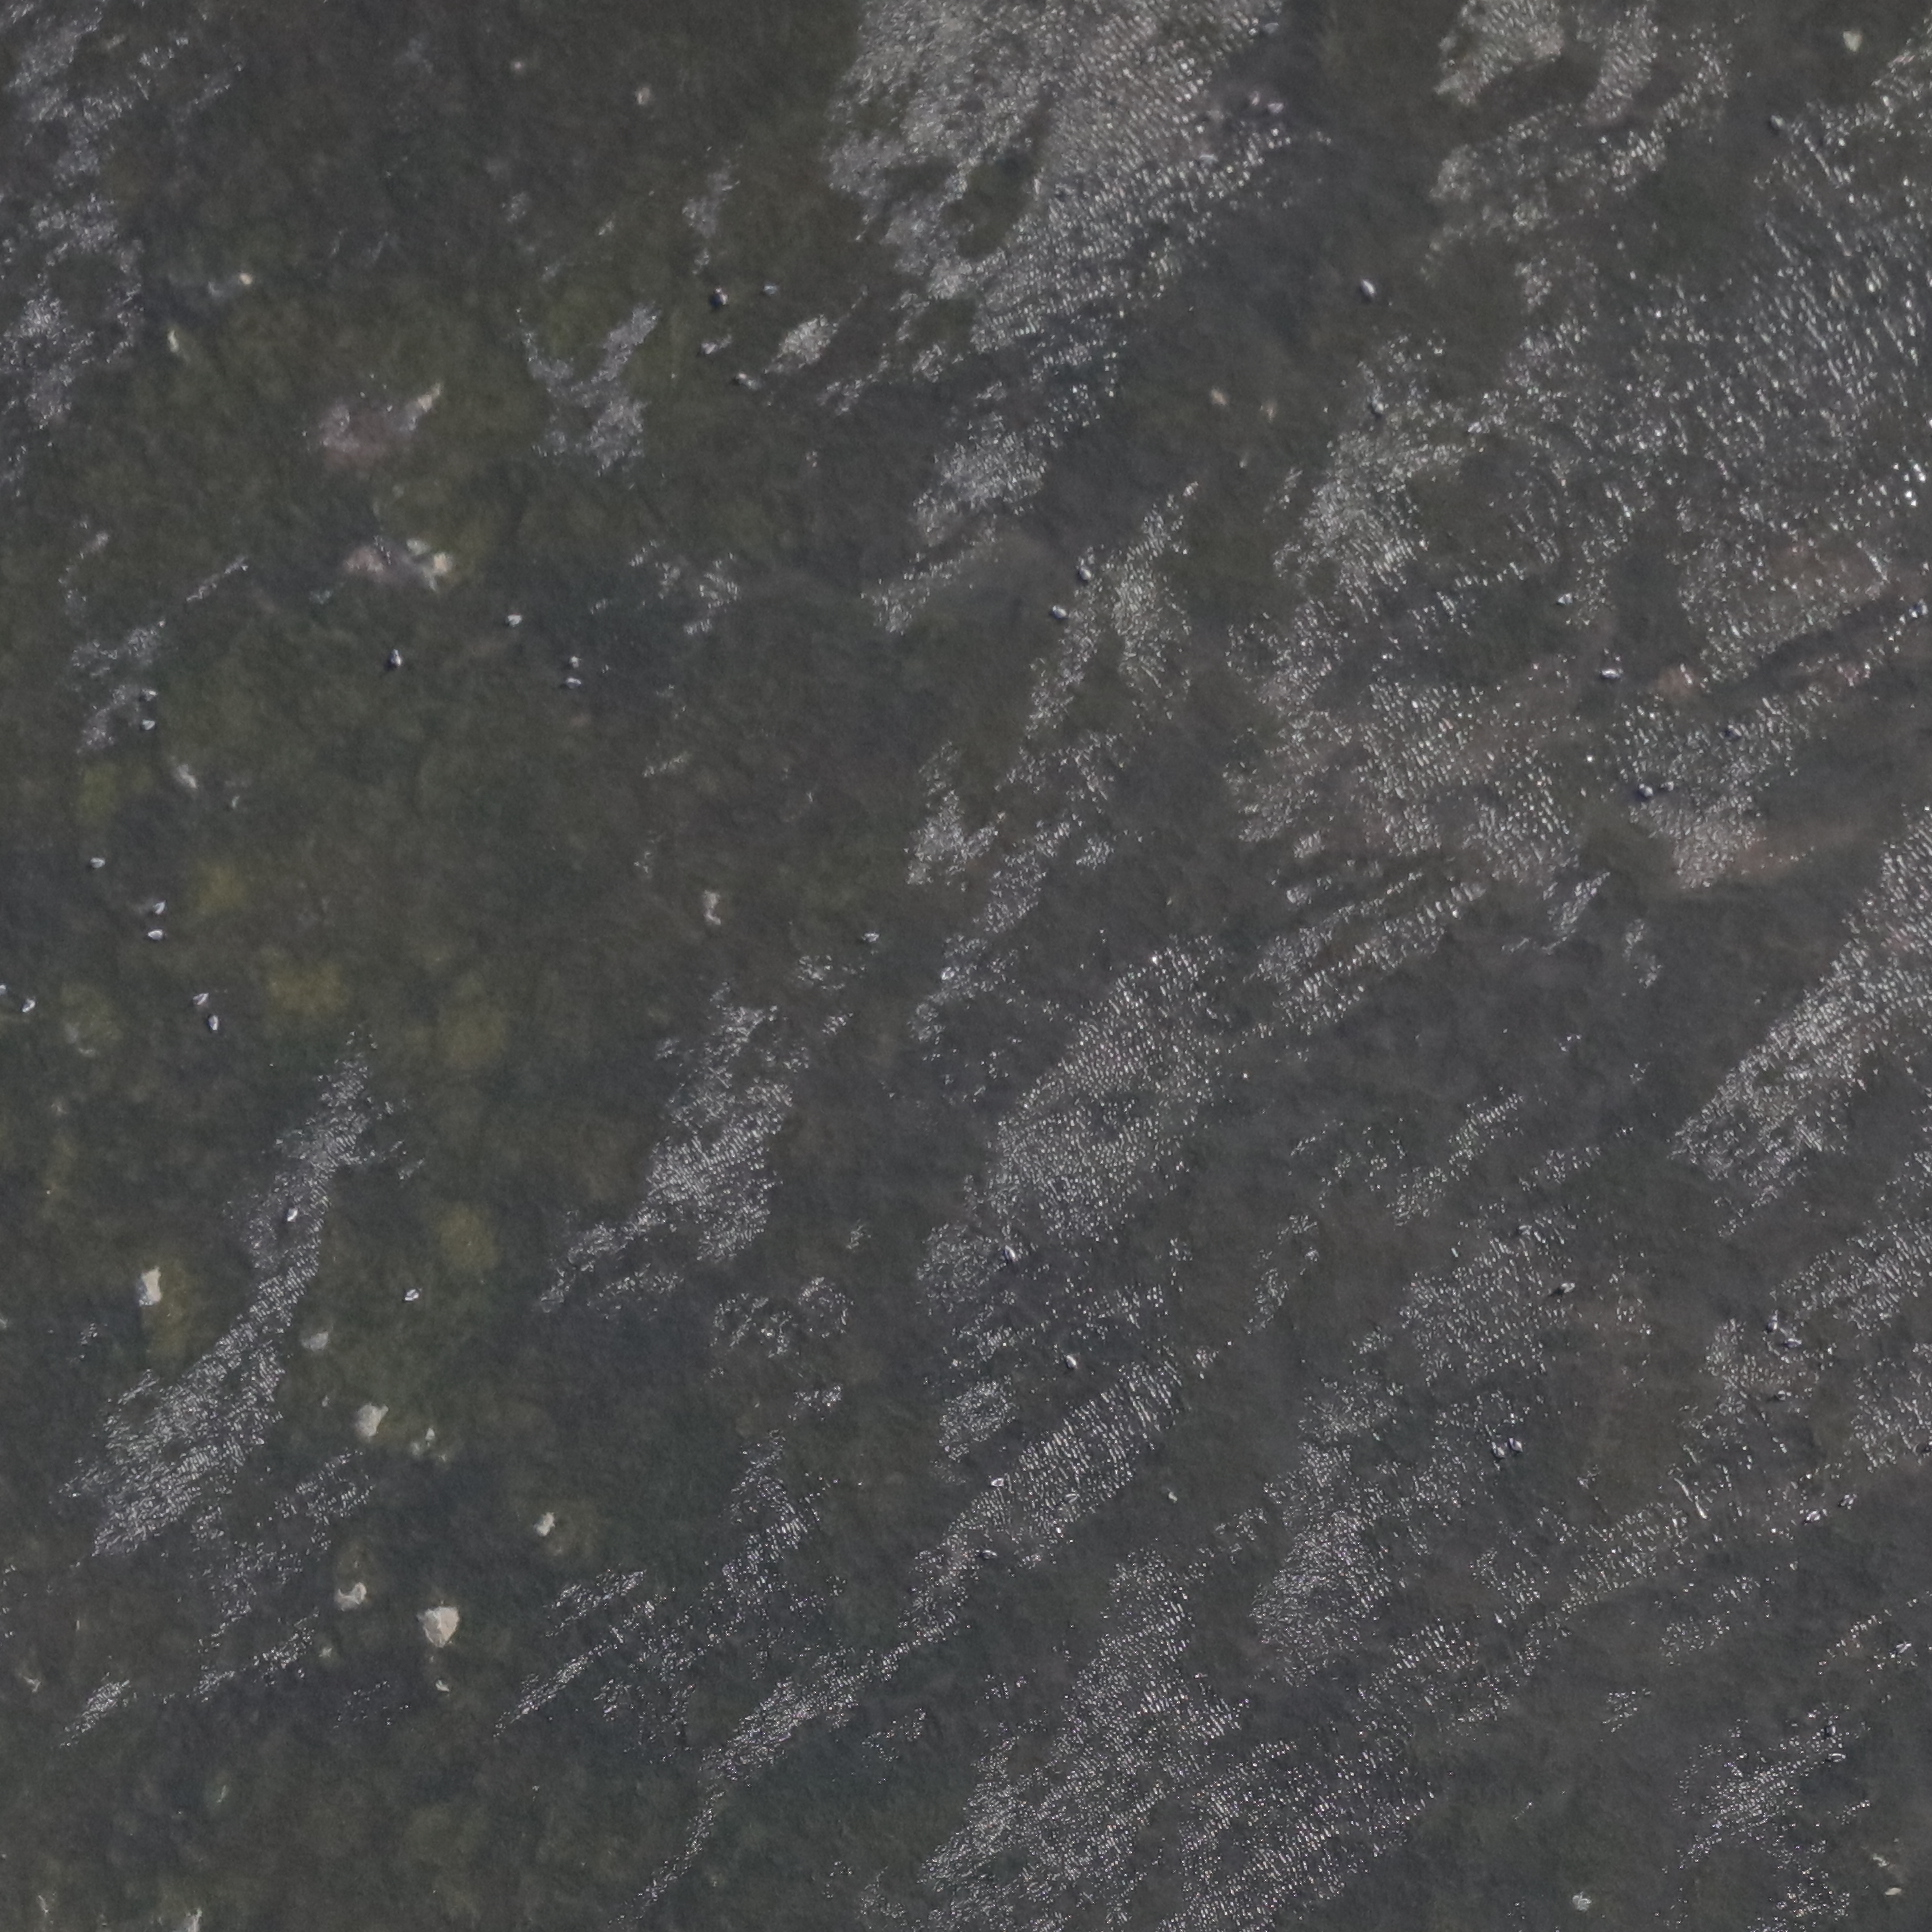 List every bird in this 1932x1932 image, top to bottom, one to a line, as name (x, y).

brant (1270, 22)
brant (1256, 92)
brant (1282, 111)
brant (1771, 123)
brant (1828, 140)
brant (1210, 149)
brant (771, 290)
brant (1368, 290)
brant (724, 292)
brant (716, 349)
brant (742, 376)
brant (1379, 405)
brant (1089, 577)
brant (1564, 594)
brant (1063, 609)
brant (1919, 613)
brant (516, 616)
brant (398, 658)
brant (578, 663)
brant (1615, 672)
brant (570, 681)
brant (156, 698)
brant (148, 719)
brant (1740, 733)
brant (1668, 786)
brant (1640, 798)
brant (93, 865)
brant (160, 905)
brant (156, 934)
brant (869, 934)
brant (946, 968)
brant (202, 1003)
brant (28, 1007)
brant (221, 1020)
brant (286, 1215)
brant (1522, 1227)
brant (1009, 1254)
brant (1575, 1284)
brant (409, 1298)
brant (1771, 1326)
brant (1792, 1341)
brant (1074, 1360)
brant (1786, 1397)
brant (1520, 1445)
brant (1495, 1454)
brant (997, 1478)
brant (1074, 1495)
brant (1851, 1503)
brant (1817, 1515)
brant (990, 1560)
brant (1905, 1645)
brant (1829, 1733)
brant (1836, 1758)